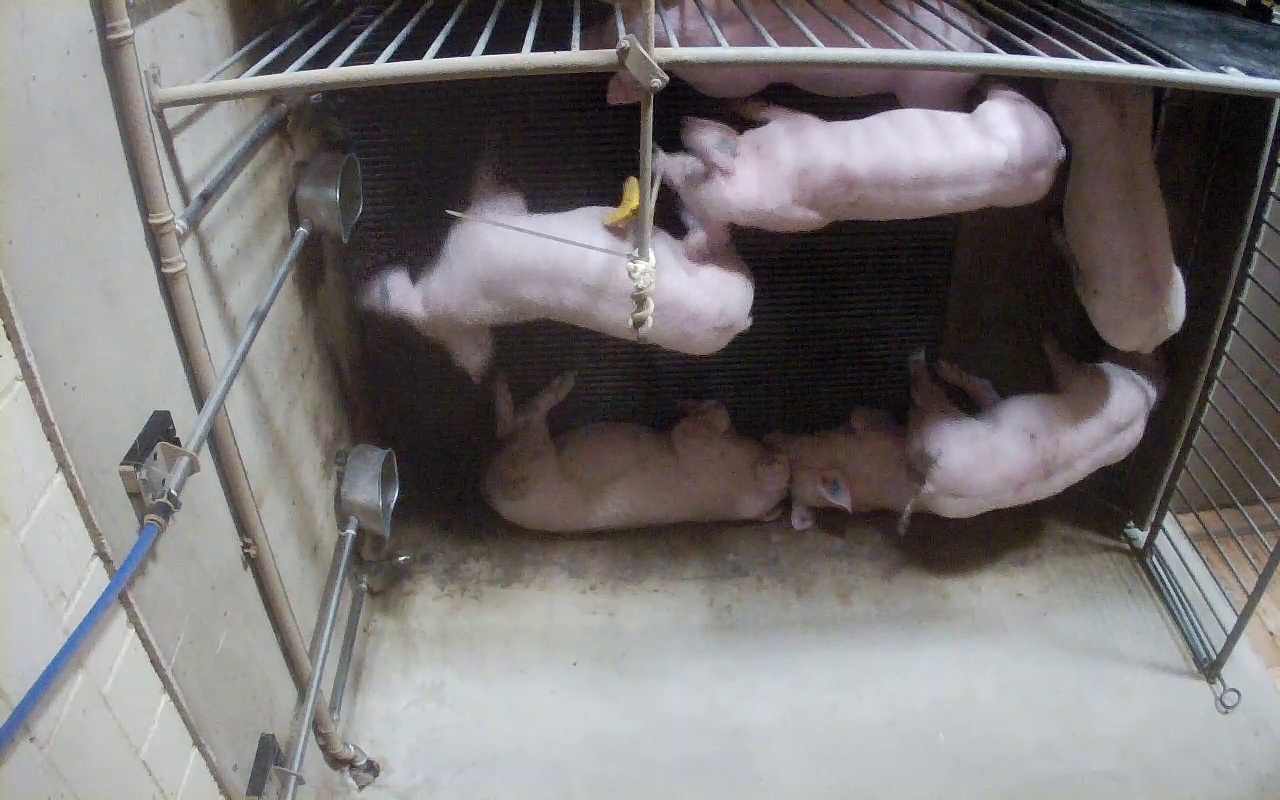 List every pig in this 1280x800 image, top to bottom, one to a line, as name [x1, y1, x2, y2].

pig [580, 0, 988, 113]
pig [1029, 1, 1188, 356]
pig [652, 78, 1065, 264]
pig [356, 133, 758, 386]
pig [898, 339, 1172, 535]
pig [762, 360, 1002, 531]
pig [477, 367, 792, 534]